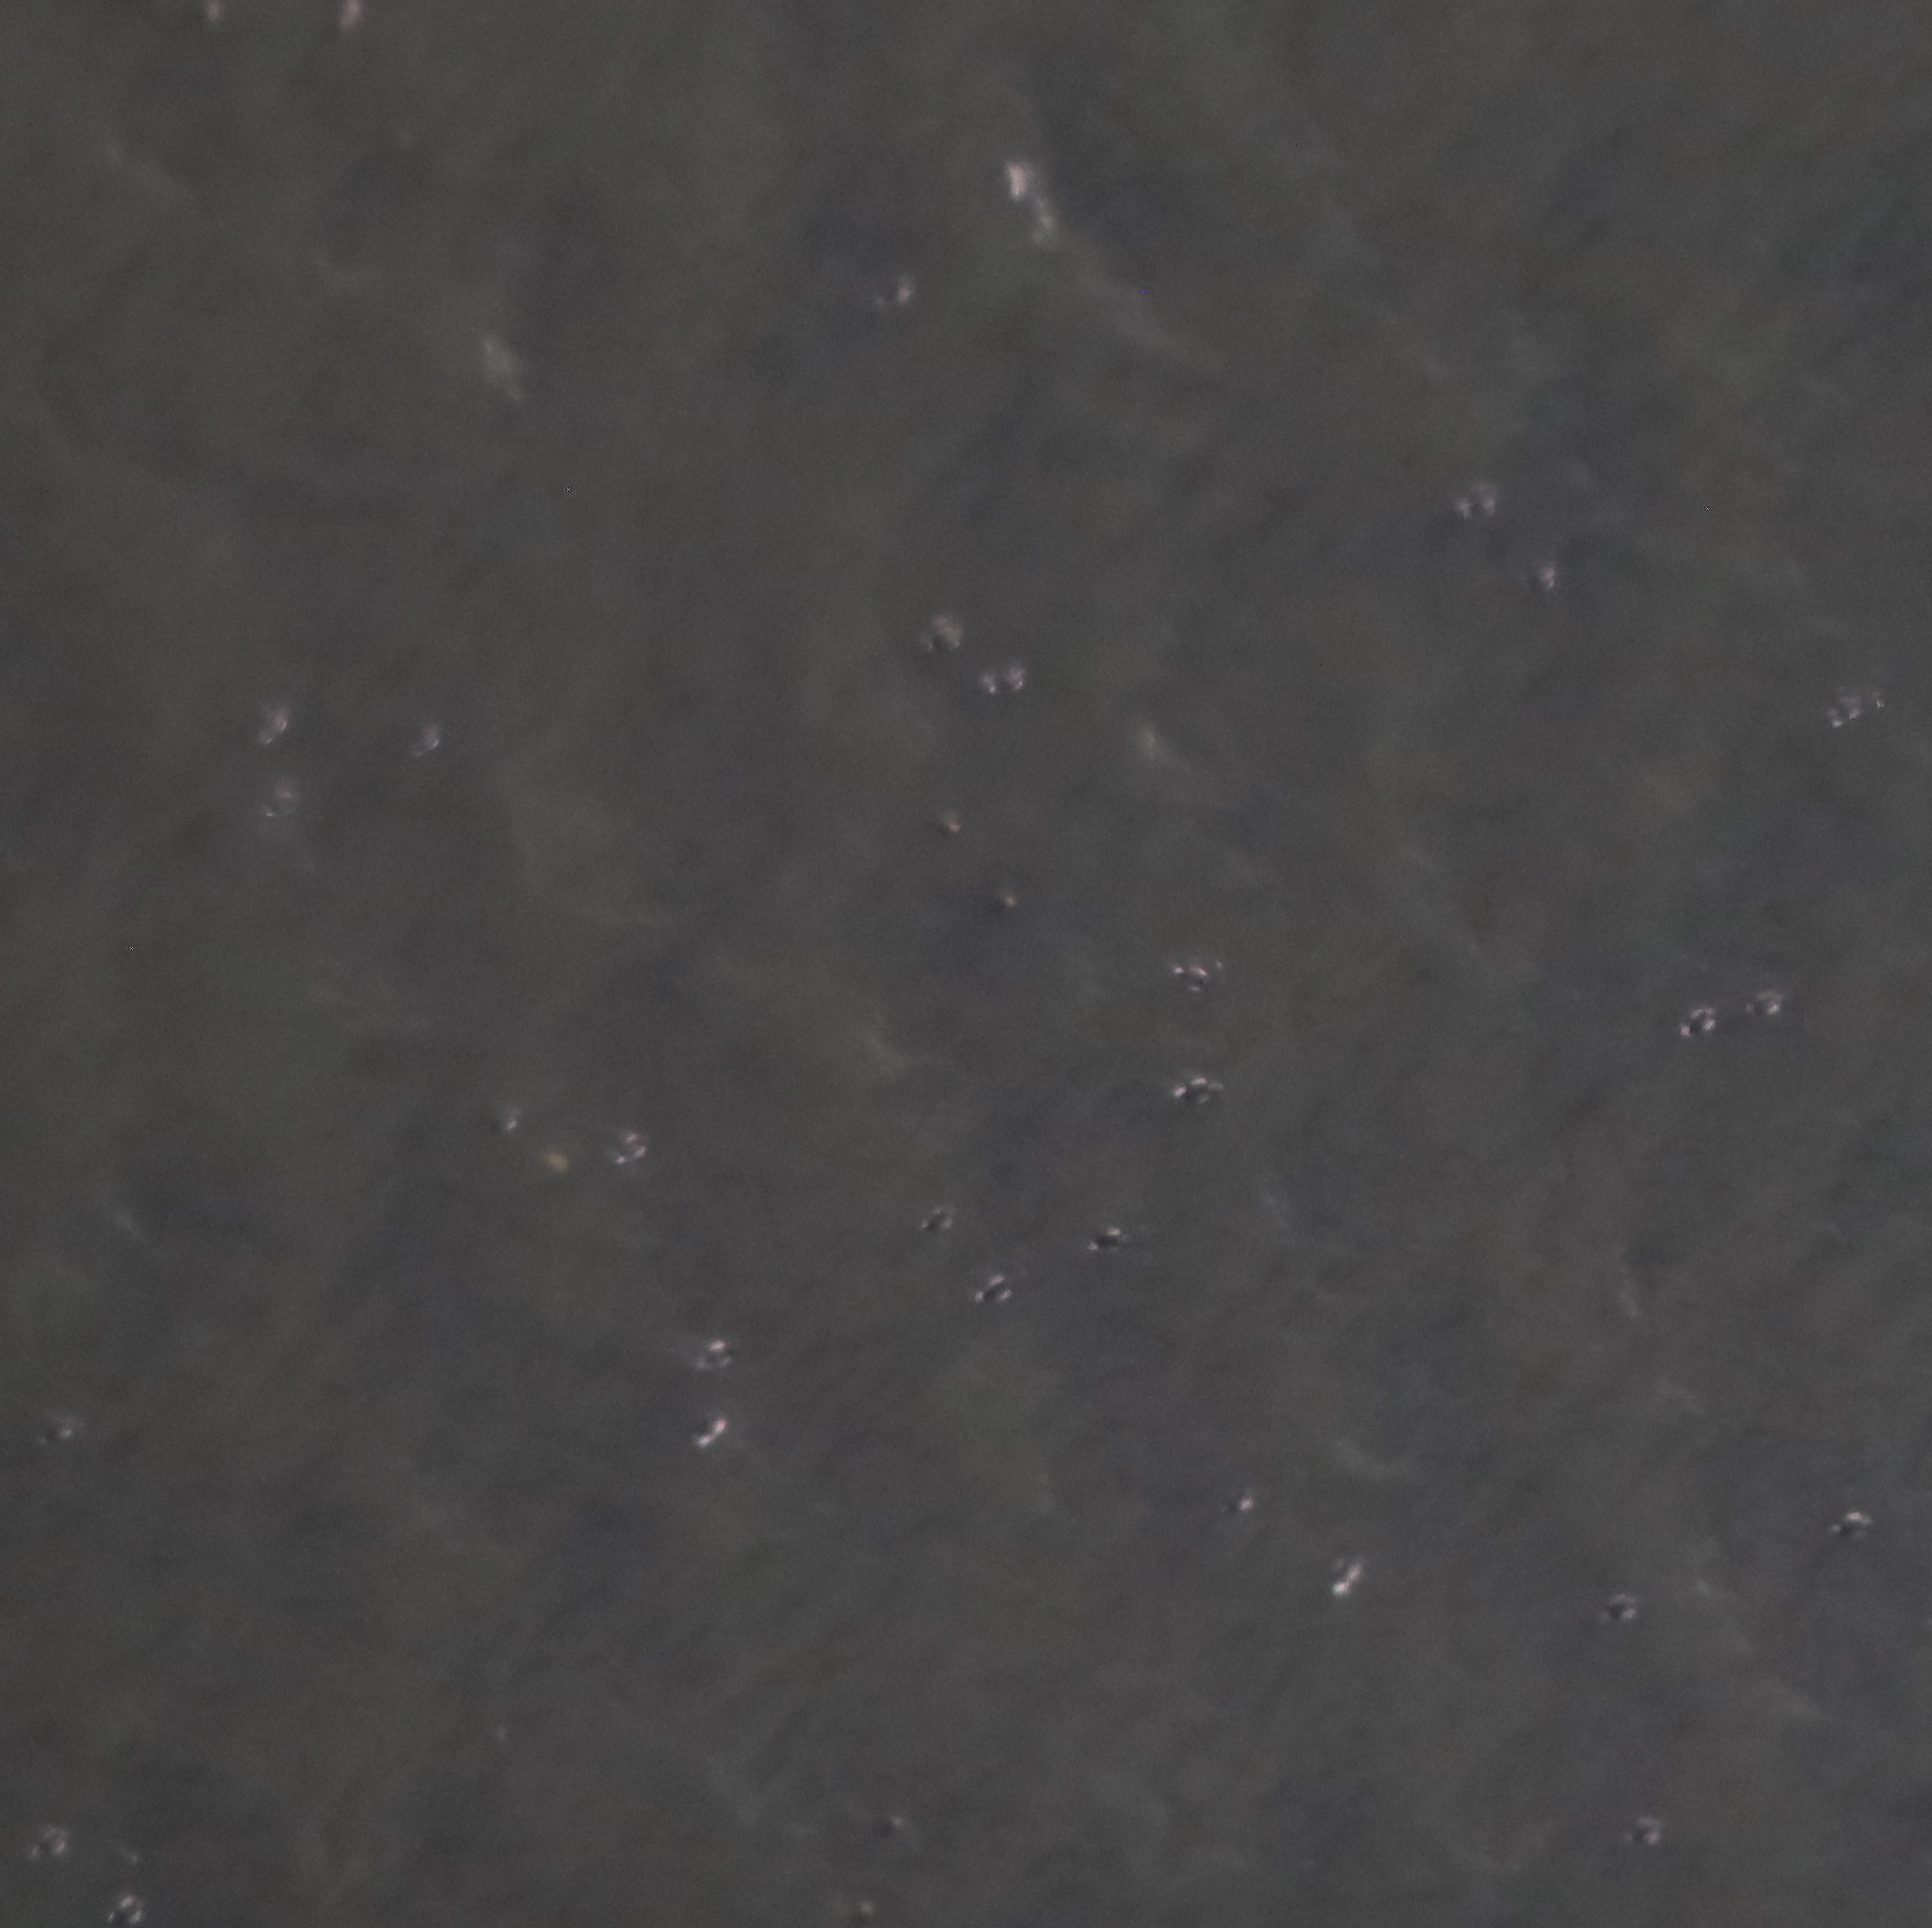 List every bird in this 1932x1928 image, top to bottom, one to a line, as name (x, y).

other bird (347, 9)
other bird (213, 13)
other bird (1014, 179)
brant (897, 293)
brant (1480, 508)
brant (1535, 577)
brant (939, 635)
brant (1005, 680)
brant (1847, 709)
brant (272, 726)
brant (429, 741)
brant (286, 803)
brant (951, 831)
brant (998, 894)
brant (1198, 979)
brant (1766, 1002)
brant (1699, 1021)
brant (1203, 1090)
brant (500, 1117)
brant (629, 1148)
brant (930, 1222)
brant (1111, 1238)
brant (996, 1288)
brant (718, 1357)
brant (55, 1429)
brant (703, 1434)
brant (1247, 1503)
brant (1855, 1525)
brant (1345, 1570)
brant (1613, 1612)
brant (894, 1824)
brant (1642, 1836)
brant (46, 1841)
brant (127, 1910)
brant (861, 1913)